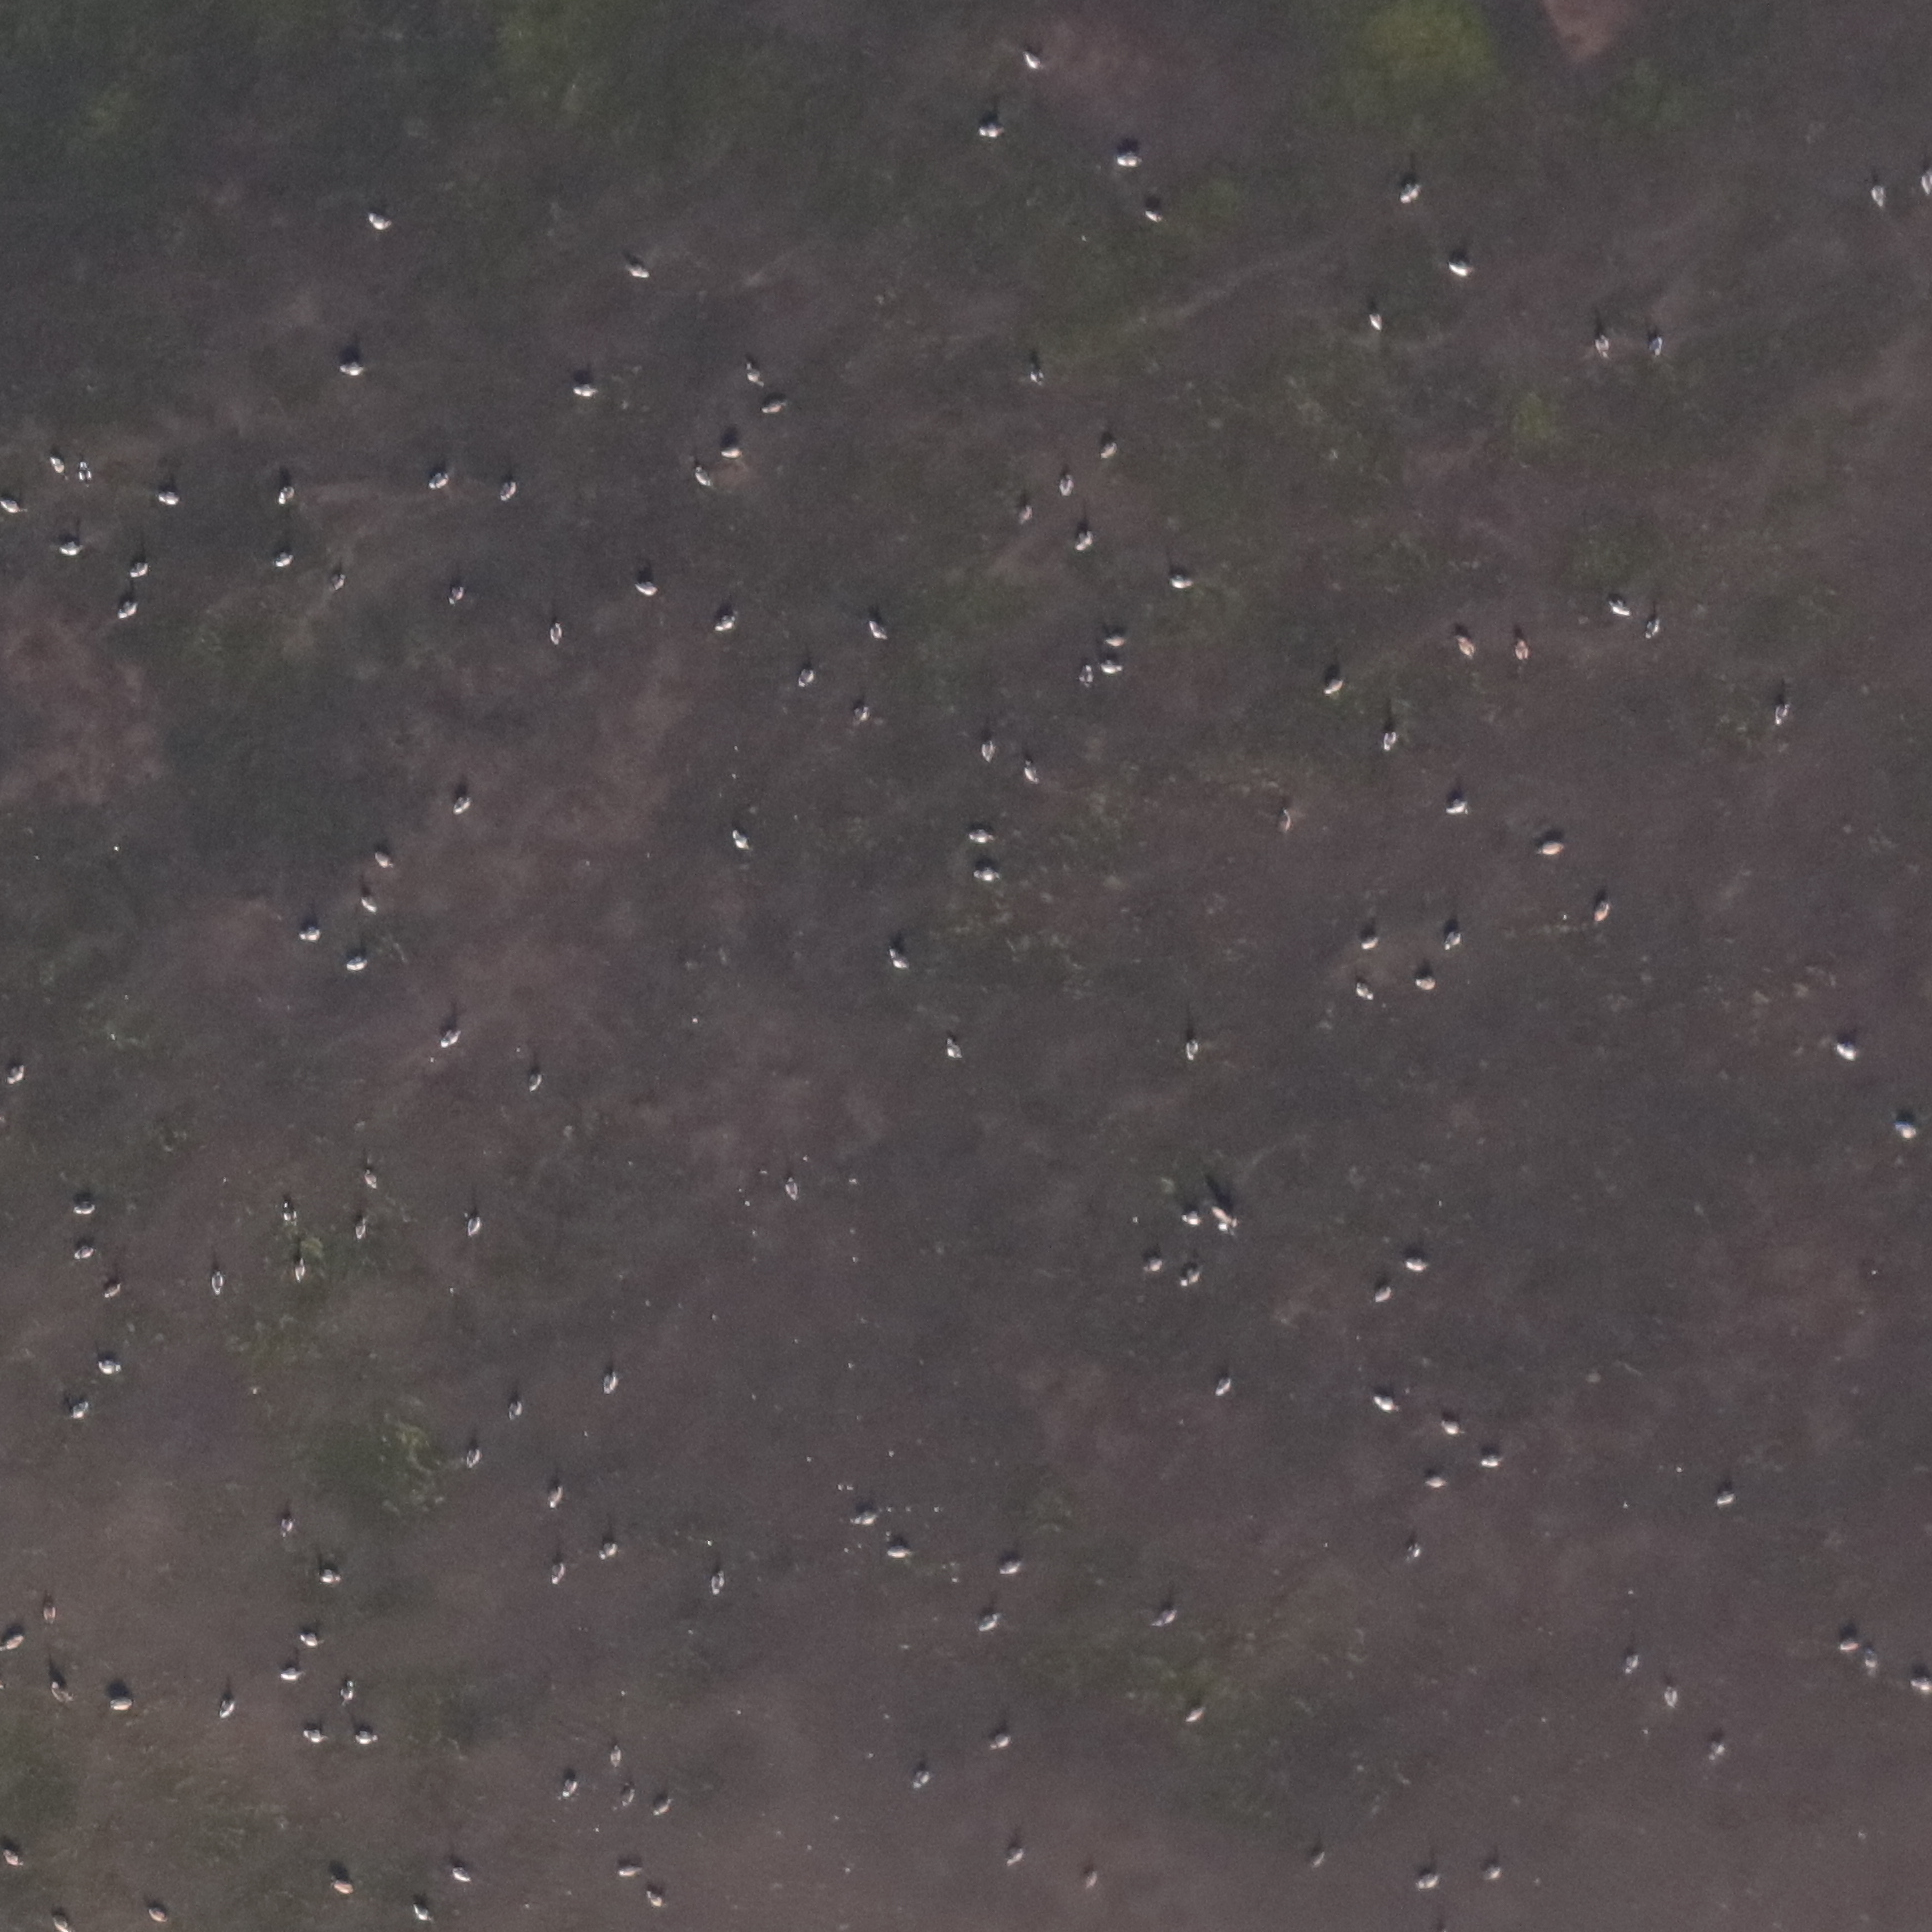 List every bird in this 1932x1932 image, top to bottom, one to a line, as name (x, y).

brant (1035, 63)
brant (992, 130)
brant (1130, 158)
brant (1928, 180)
brant (1416, 188)
brant (1879, 194)
brant (1156, 215)
brant (379, 218)
brant (1451, 264)
brant (637, 271)
brant (1376, 320)
brant (1656, 347)
brant (1603, 348)
brant (351, 368)
brant (752, 375)
brant (1037, 375)
brant (585, 389)
brant (774, 405)
brant (1110, 446)
brant (728, 452)
brant (60, 467)
brant (703, 473)
brant (84, 474)
brant (439, 479)
brant (1066, 480)
brant (287, 490)
brant (507, 492)
brant (168, 497)
brant (12, 503)
brant (1026, 515)
brant (1084, 544)
brant (71, 548)
brant (278, 561)
brant (139, 568)
brant (338, 581)
brant (1180, 581)
brant (646, 587)
brant (456, 594)
brant (127, 608)
brant (1619, 609)
brant (726, 621)
brant (1652, 628)
brant (556, 633)
brant (876, 635)
brant (1117, 641)
Canada goose (1468, 647)
brant (1522, 649)
brant (1110, 666)
brant (806, 675)
brant (1086, 675)
brant (1335, 683)
brant (1781, 712)
brant (857, 713)
brant (1390, 738)
brant (987, 750)
brant (1031, 771)
brant (462, 806)
brant (1455, 807)
Canada goose (1285, 823)
brant (980, 830)
brant (740, 845)
Canada goose (1551, 846)
brant (385, 861)
brant (988, 875)
brant (374, 904)
Canada goose (1600, 911)
brant (316, 936)
brant (1453, 940)
Canada goose (1370, 941)
brant (358, 962)
brant (897, 962)
brant (1426, 984)
brant (1363, 990)
brant (450, 1037)
brant (1192, 1048)
brant (957, 1049)
brant (1846, 1050)
brant (16, 1072)
brant (534, 1081)
brant (1905, 1132)
brant (371, 1177)
brant (792, 1187)
brant (84, 1207)
brant (289, 1215)
brant (1188, 1219)
brant (1229, 1223)
brant (478, 1224)
brant (361, 1225)
brant (84, 1252)
brant (1157, 1260)
brant (1420, 1263)
brant (305, 1268)
brant (1191, 1275)
brant (217, 1281)
brant (112, 1292)
brant (1385, 1292)
brant (110, 1367)
brant (609, 1382)
brant (1223, 1383)
brant (1390, 1403)
brant (514, 1409)
brant (76, 1411)
brant (1453, 1425)
brant (481, 1458)
brant (1488, 1461)
brant (1442, 1485)
Canada goose (556, 1496)
brant (1726, 1498)
brant (864, 1517)
brant (286, 1526)
brant (608, 1550)
brant (1413, 1551)
brant (902, 1552)
brant (557, 1572)
brant (1004, 1573)
brant (329, 1575)
brant (717, 1582)
Canada goose (50, 1614)
brant (1166, 1616)
brant (987, 1628)
brant (310, 1639)
Canada goose (11, 1640)
Canada goose (1849, 1647)
Canada goose (1873, 1660)
brant (1631, 1661)
brant (292, 1673)
Canada goose (1924, 1684)
brant (347, 1691)
Canada goose (61, 1692)
brant (1672, 1697)
Canada goose (122, 1703)
brant (228, 1705)
brant (1190, 1717)
brant (314, 1734)
brant (366, 1736)
brant (1001, 1740)
brant (1721, 1742)
brant (613, 1750)
brant (920, 1778)
brant (571, 1787)
brant (629, 1794)
brant (660, 1805)
Canada goose (11, 1857)
brant (1322, 1857)
brant (1013, 1859)
Canada goose (629, 1871)
brant (460, 1873)
brant (1430, 1880)
brant (1493, 1883)
Canada goose (342, 1885)
brant (1099, 1885)
brant (661, 1898)
Canada goose (158, 1914)
brant (422, 1914)
Canada goose (65, 1925)